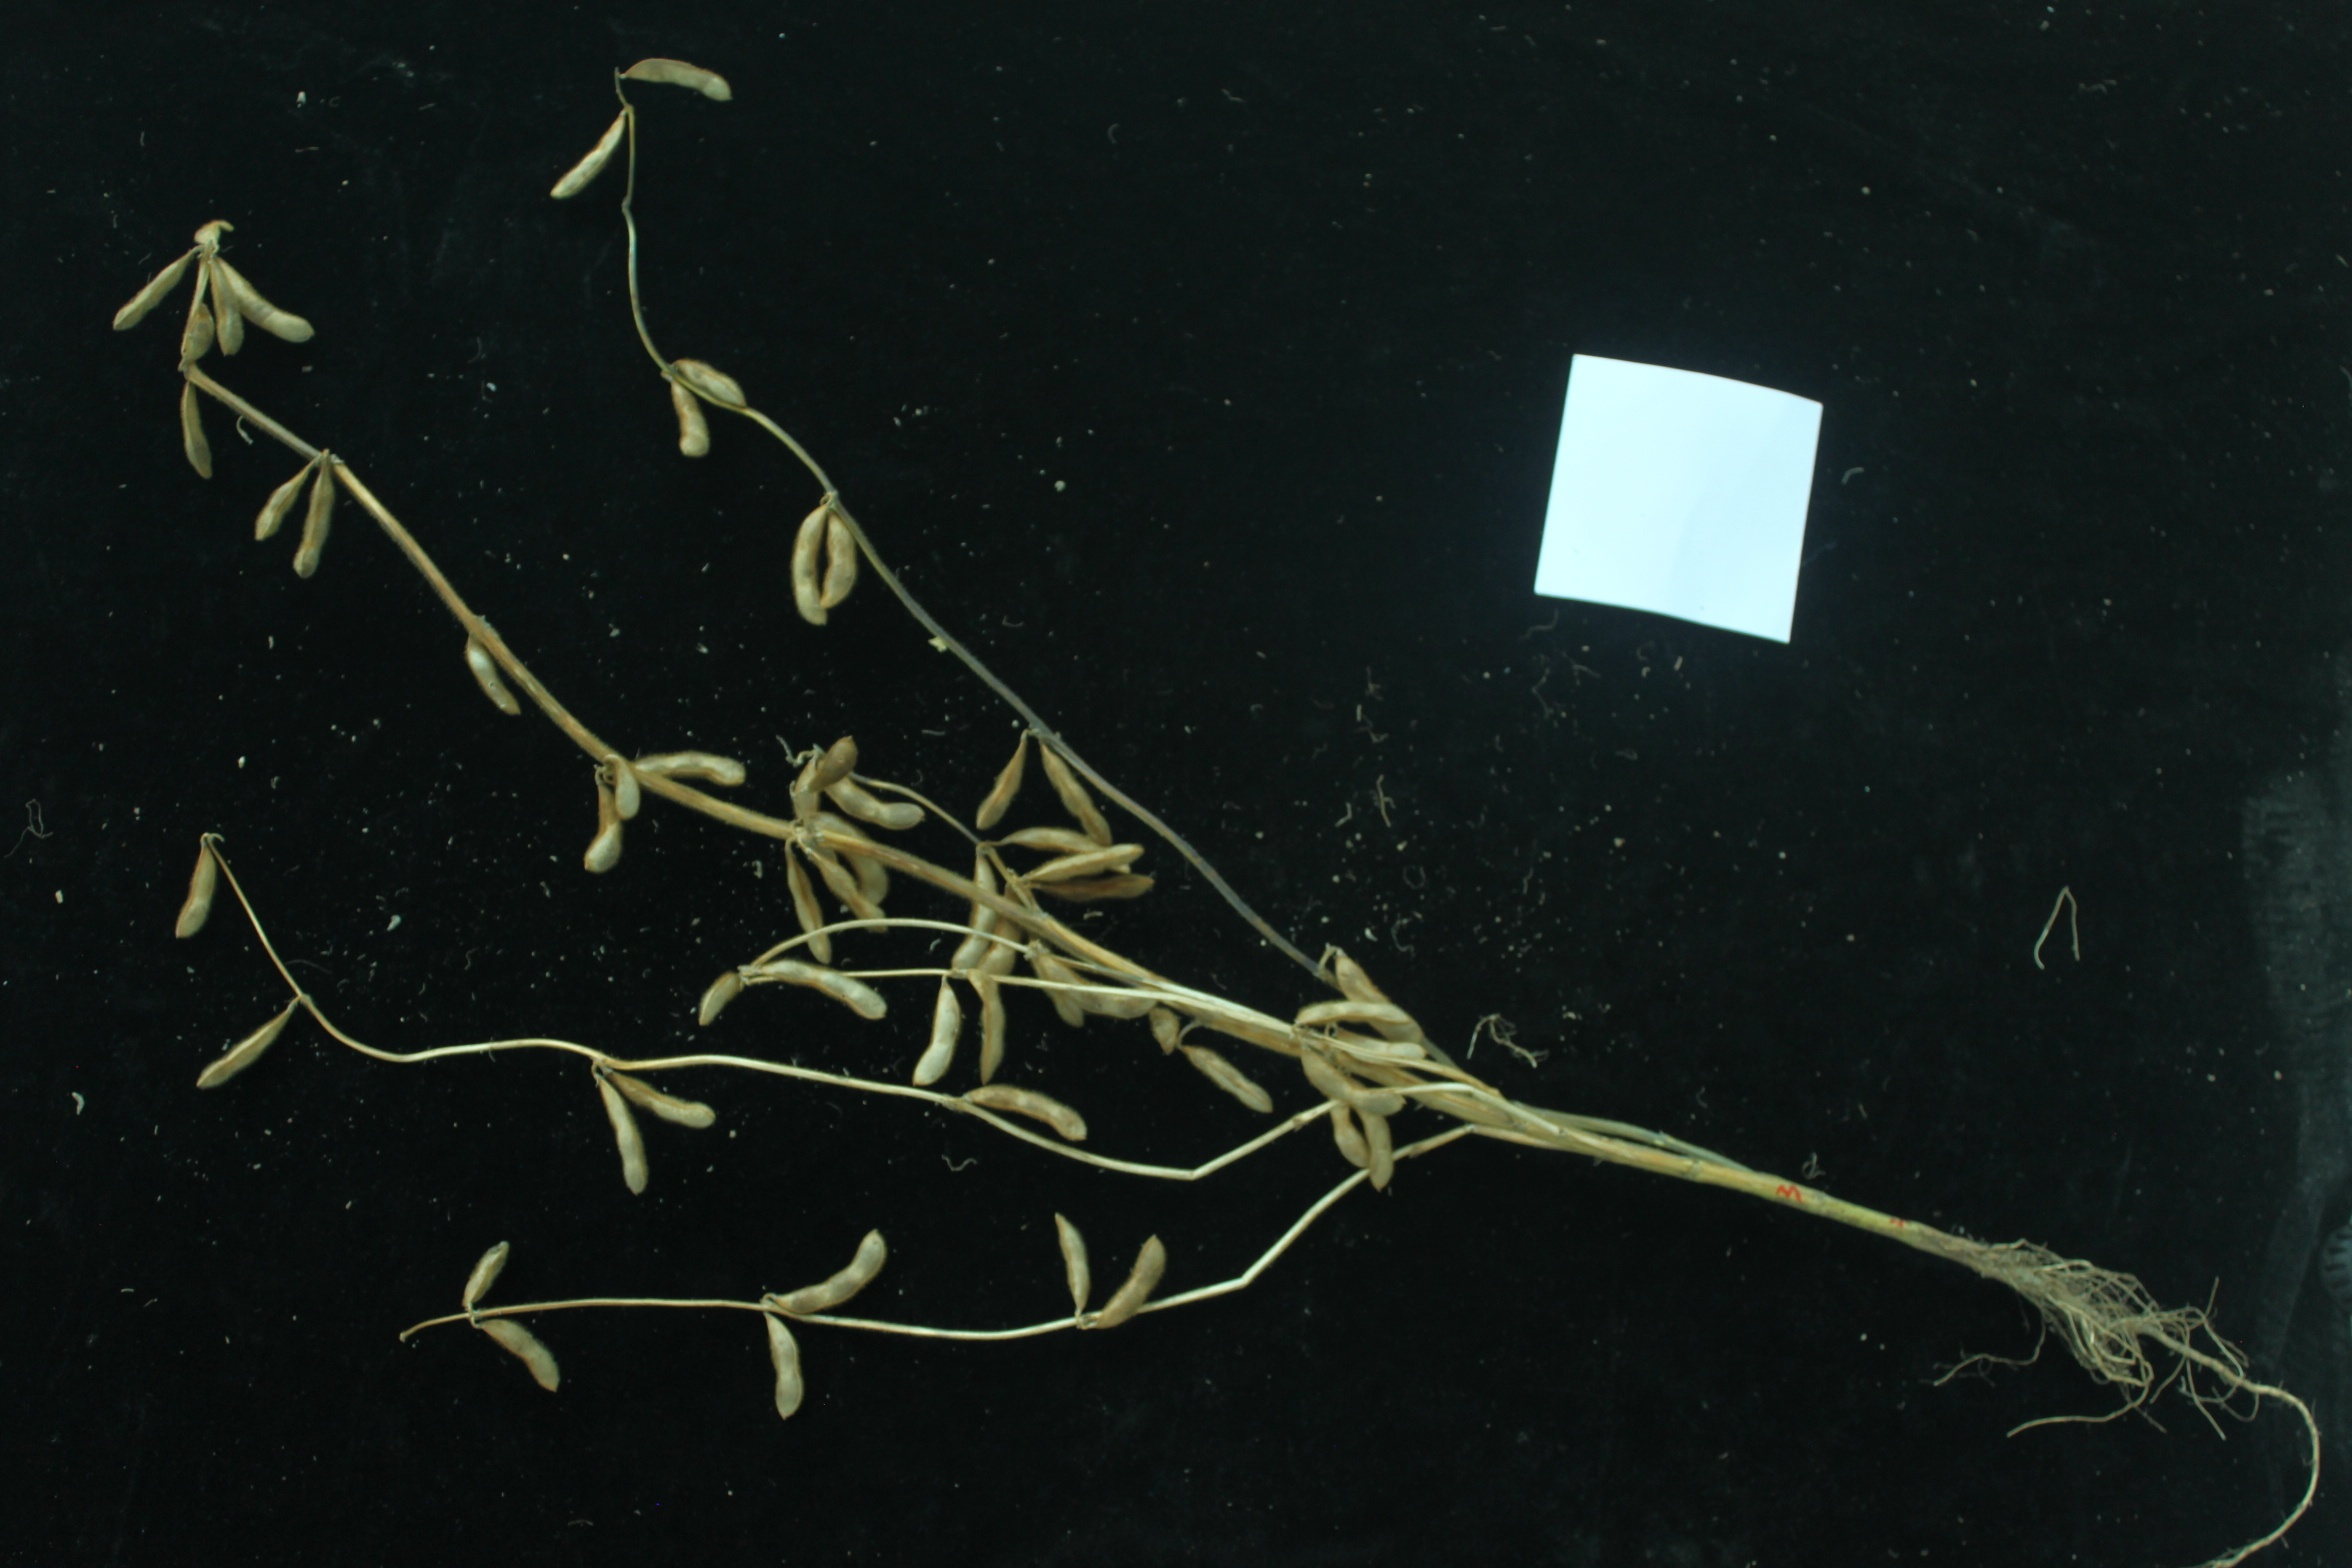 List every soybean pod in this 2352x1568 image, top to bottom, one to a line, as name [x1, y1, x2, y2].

soybean pod [615, 59, 732, 103]
soybean pod [550, 110, 624, 200]
soybean pod [195, 222, 234, 258]
soybean pod [113, 249, 202, 332]
soybean pod [220, 261, 313, 345]
soybean pod [211, 266, 243, 357]
soybean pod [179, 304, 215, 365]
soybean pod [674, 362, 746, 409]
soybean pod [179, 382, 211, 480]
soybean pod [669, 383, 708, 459]
soybean pod [293, 456, 332, 579]
soybean pod [254, 457, 317, 545]
soybean pod [793, 501, 831, 627]
soybean pod [816, 520, 857, 610]
soybean pod [465, 635, 521, 716]
soybean pod [977, 733, 1027, 830]
soybean pod [803, 737, 860, 796]
soybean pod [1039, 744, 1111, 847]
soybean pod [813, 745, 922, 829]
soybean pod [628, 753, 746, 791]
soybean pod [605, 754, 642, 823]
soybean pod [583, 767, 622, 878]
soybean pod [789, 769, 821, 819]
soybean pod [799, 812, 887, 912]
soybean pod [994, 827, 1130, 874]
soybean pod [173, 841, 215, 940]
soybean pod [786, 844, 832, 963]
soybean pod [802, 846, 888, 934]
soybean pod [1020, 846, 1141, 882]
soybean pod [953, 851, 997, 969]
soybean pod [1030, 873, 1155, 902]
soybean pod [973, 877, 1024, 976]
soybean pod [1030, 940, 1082, 1027]
soybean pod [1037, 946, 1156, 1020]
soybean pod [1334, 947, 1425, 1045]
soybean pod [741, 959, 886, 1020]
soybean pod [696, 972, 740, 1026]
soybean pod [965, 972, 1003, 1085]
soybean pod [913, 977, 961, 1086]
soybean pod [195, 997, 302, 1089]
soybean pod [1293, 1003, 1413, 1025]
soybean pod [1148, 1008, 1189, 1056]
soybean pod [1332, 1027, 1431, 1067]
soybean pod [1296, 1042, 1404, 1114]
soybean pod [1182, 1046, 1271, 1111]
soybean pod [589, 1071, 649, 1194]
soybean pod [606, 1072, 718, 1130]
soybean pod [959, 1086, 1088, 1141]
soybean pod [1330, 1099, 1371, 1167]
soybean pod [1358, 1107, 1391, 1189]
soybean pod [1055, 1212, 1091, 1314]
soybean pod [766, 1230, 886, 1313]
soybean pod [1078, 1236, 1164, 1332]
soybean pod [463, 1241, 510, 1307]
soybean pod [763, 1314, 803, 1416]
soybean pod [474, 1320, 560, 1391]